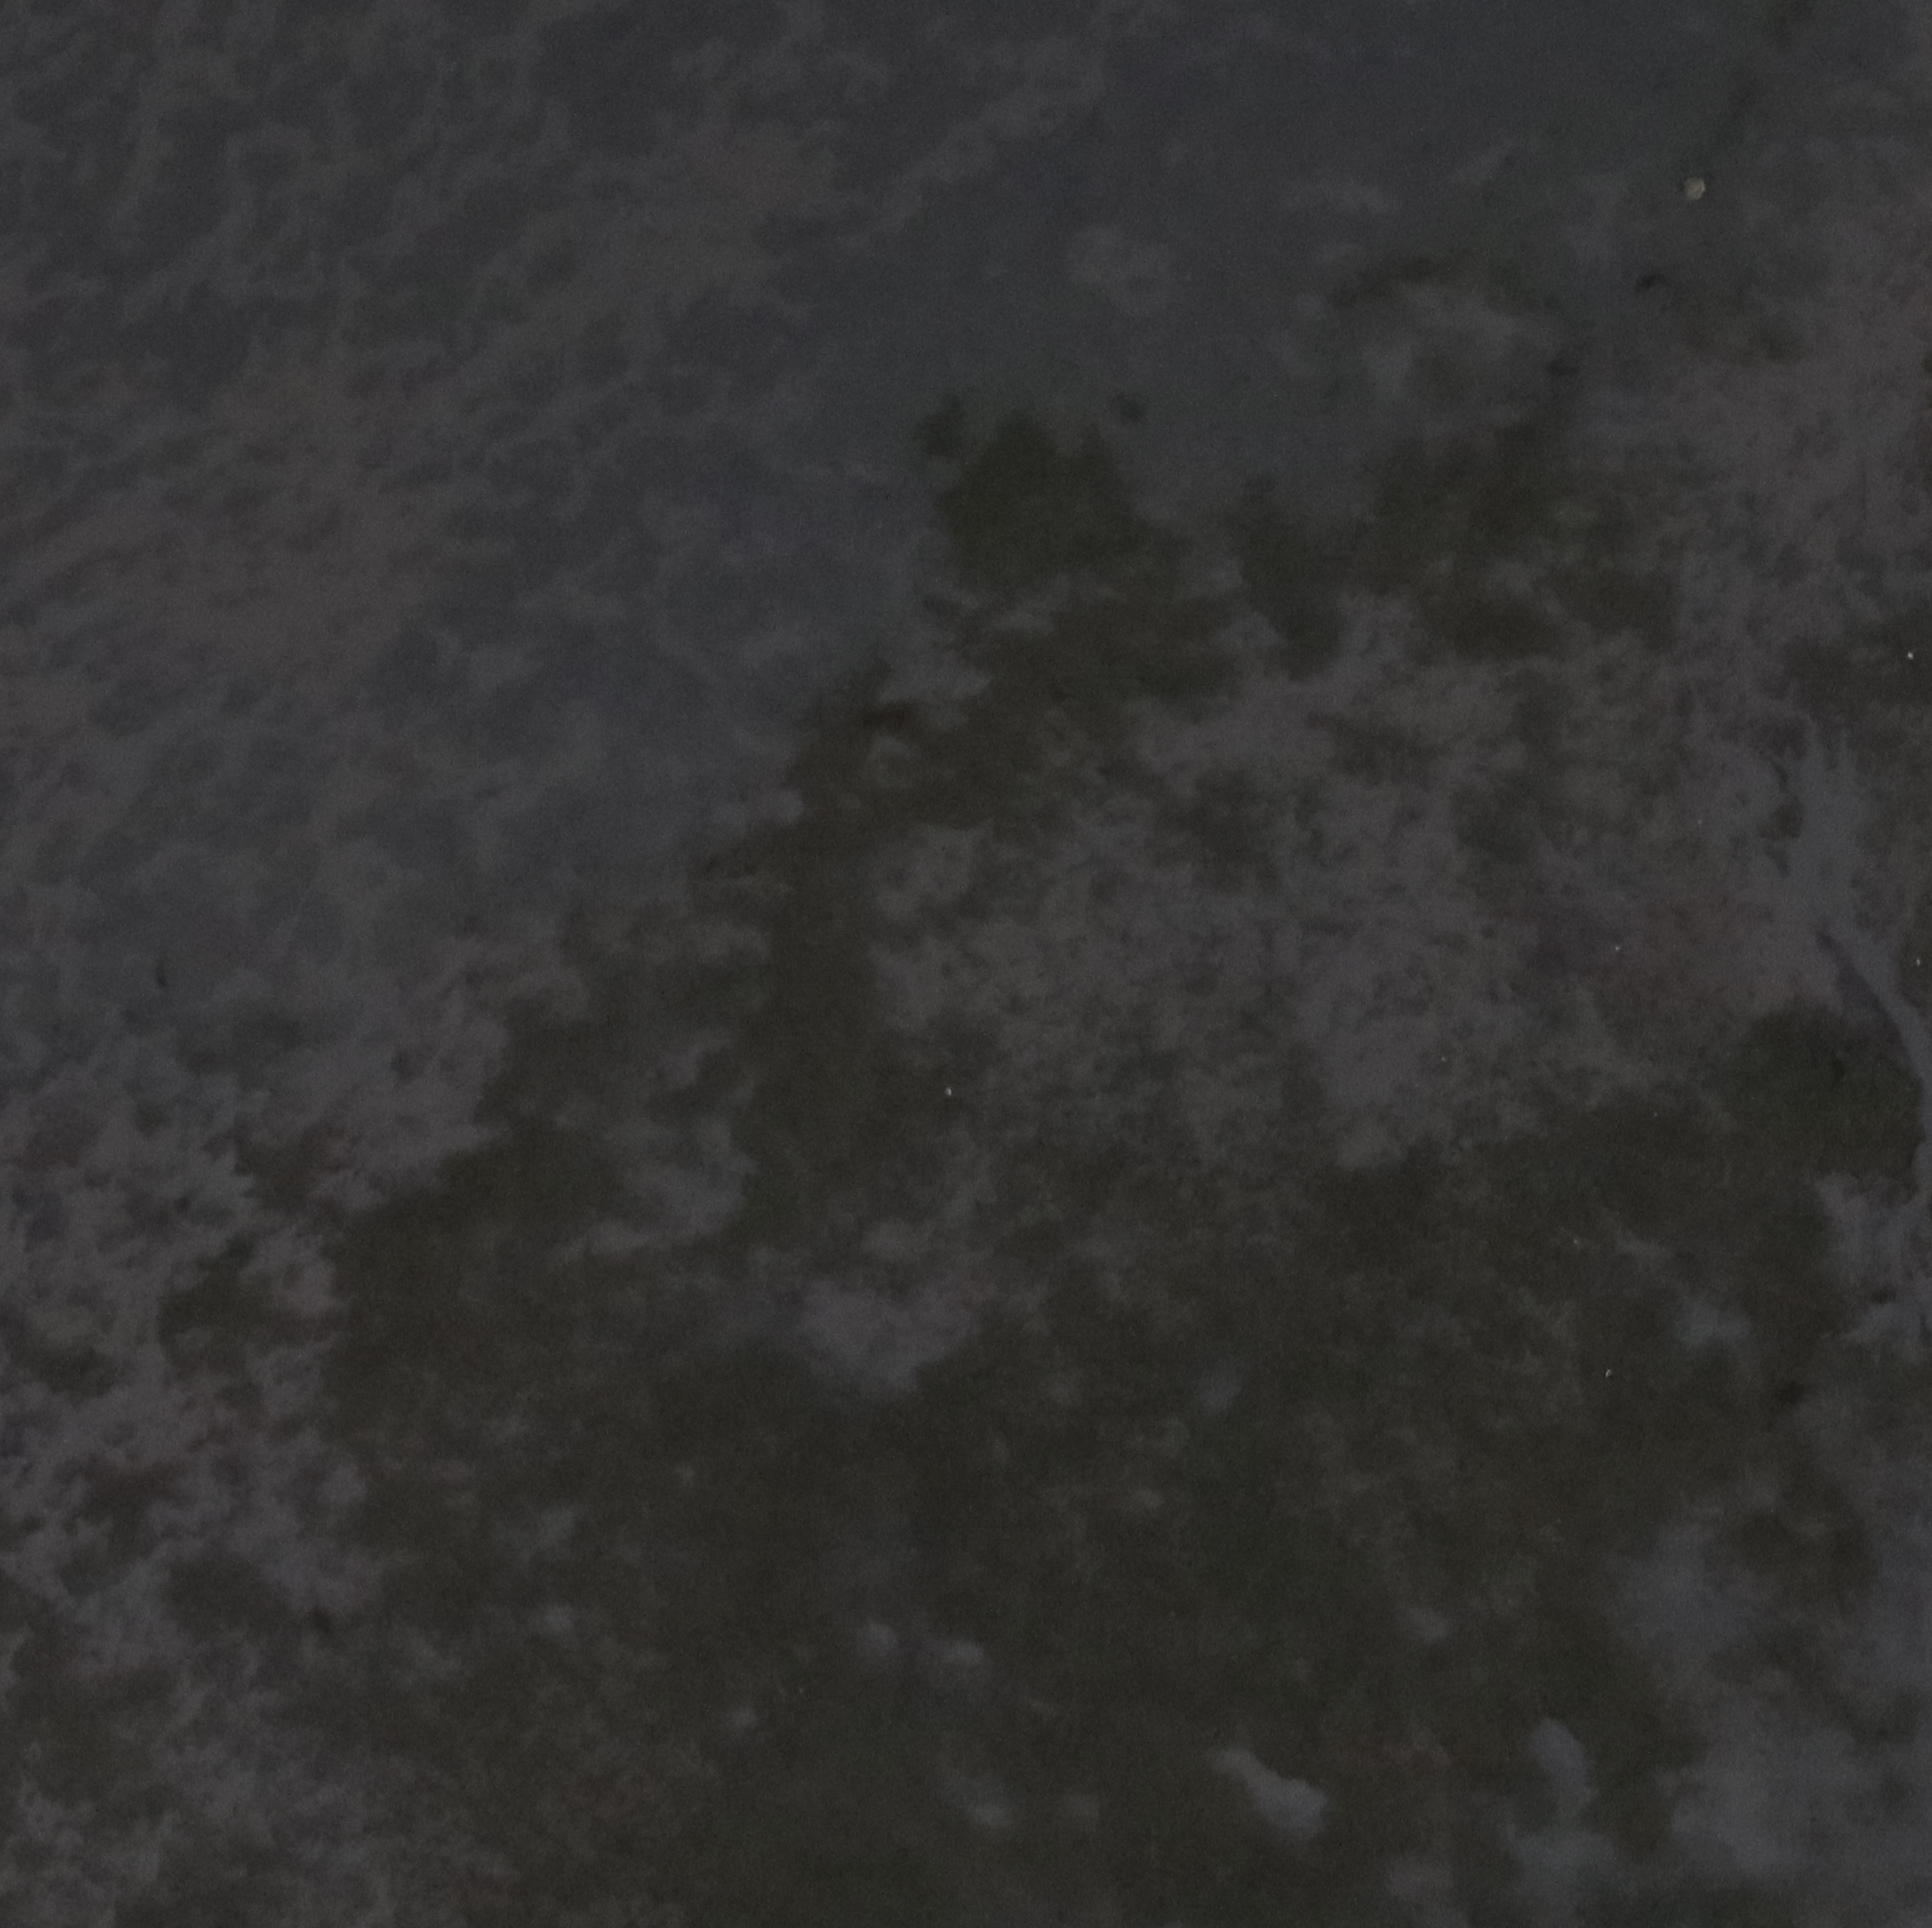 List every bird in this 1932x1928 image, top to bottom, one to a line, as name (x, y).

Canada goose (1692, 188)